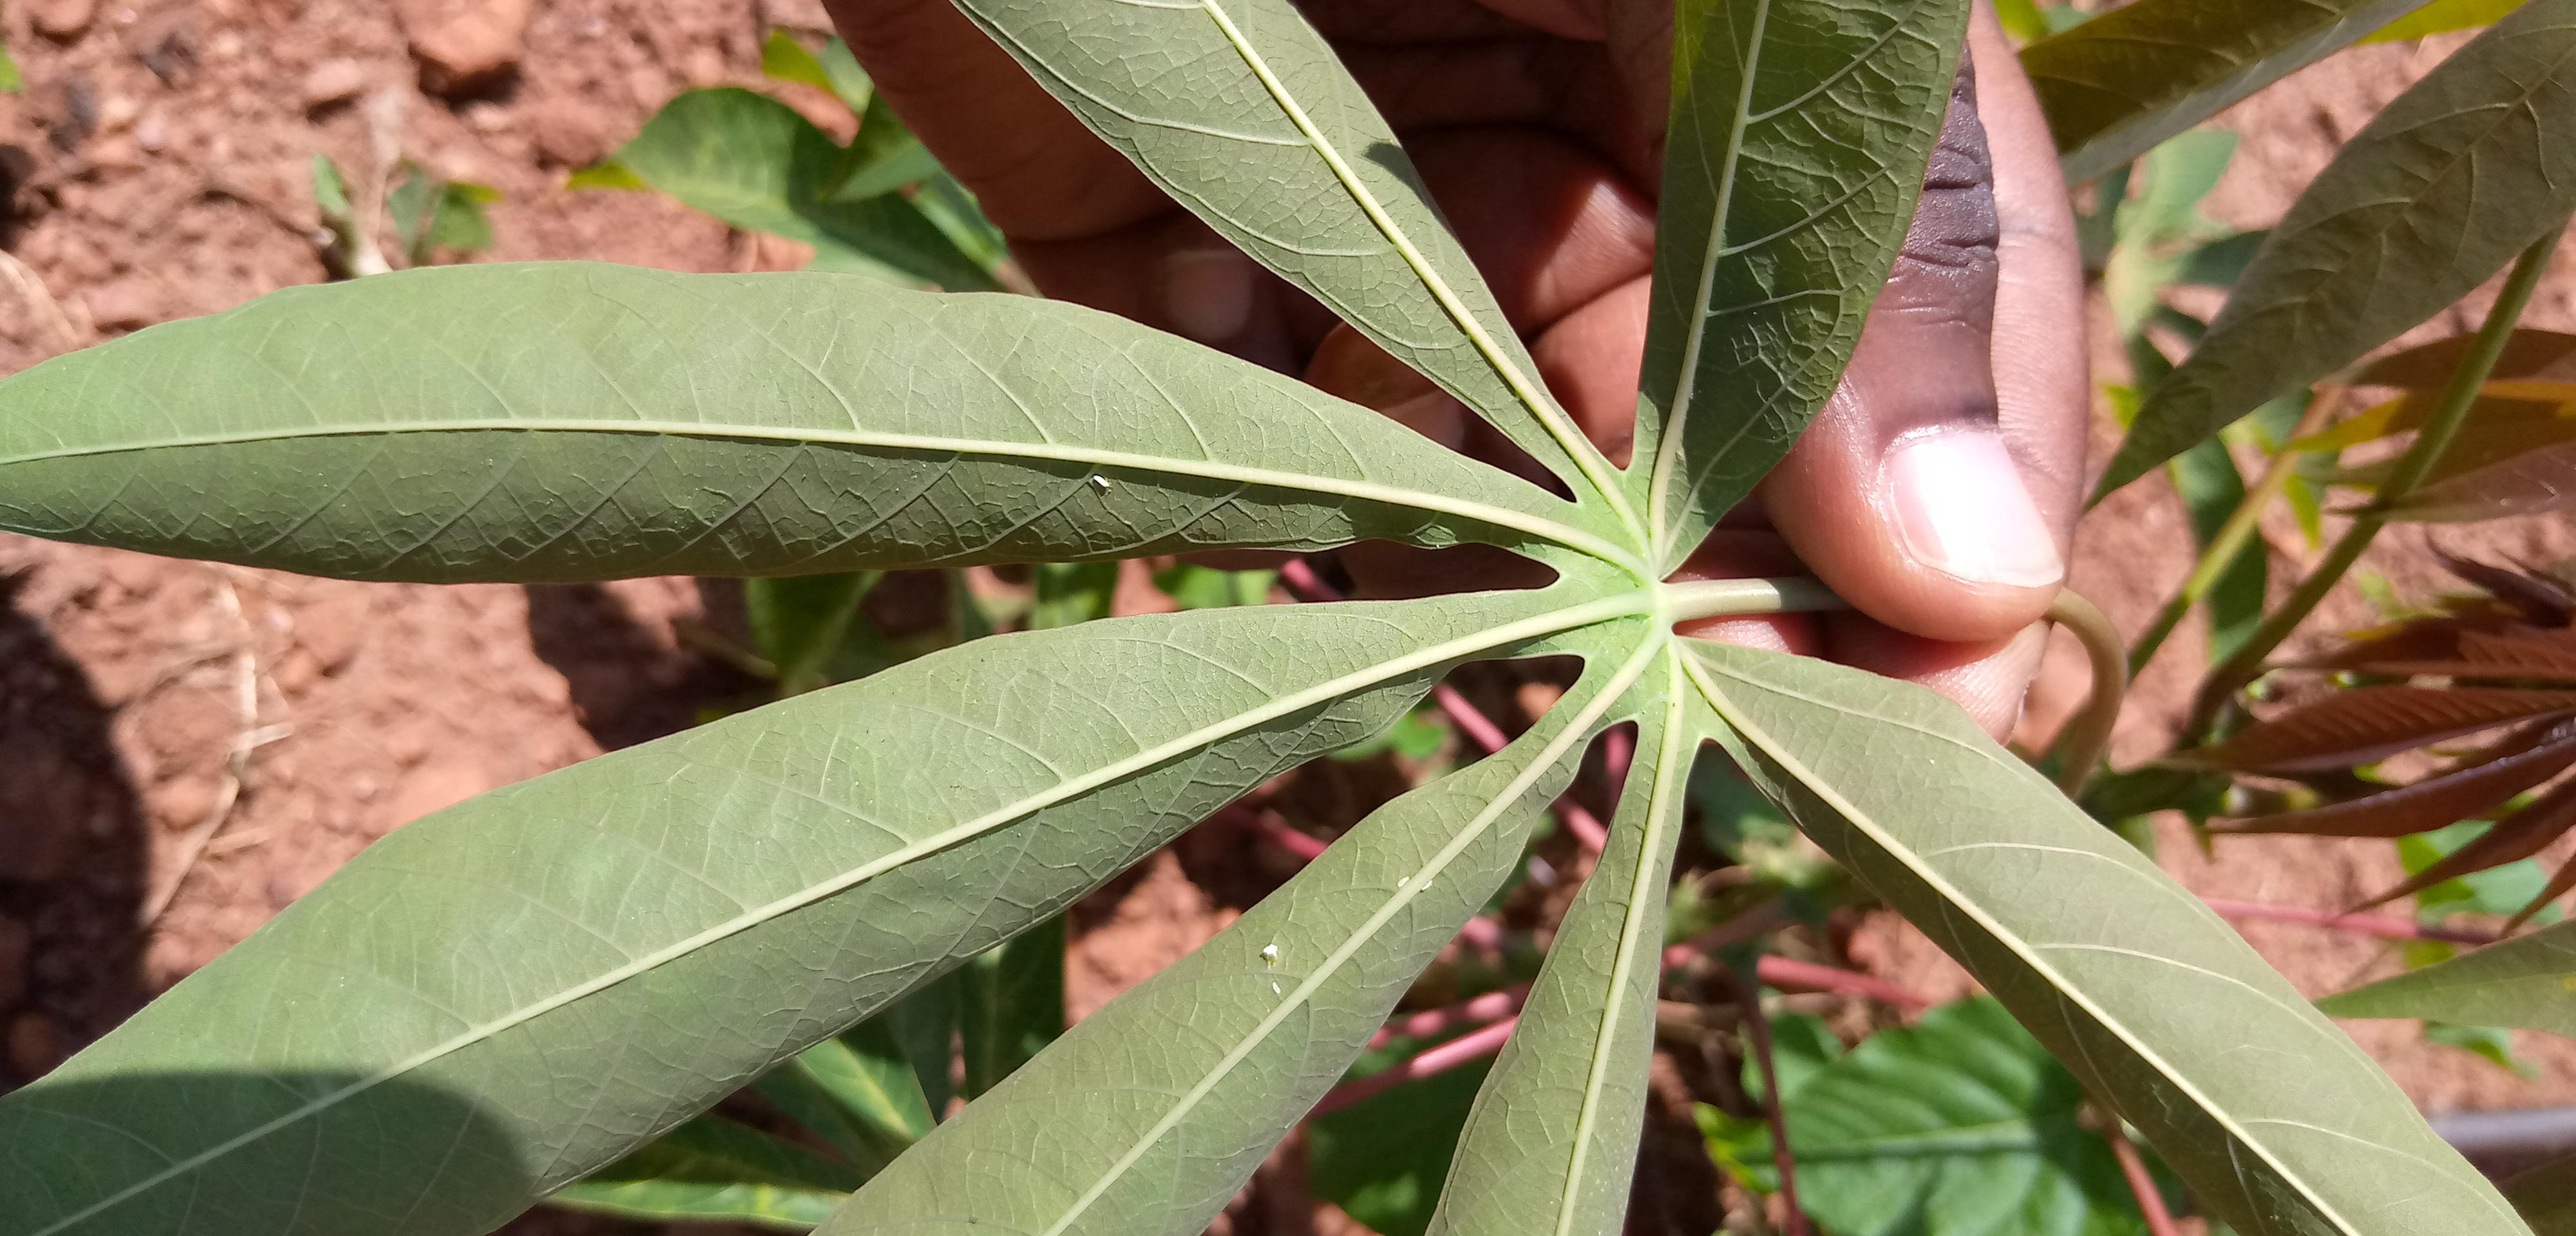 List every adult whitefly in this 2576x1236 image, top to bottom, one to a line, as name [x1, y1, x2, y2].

whitefly [1075, 449, 1121, 497]
whitefly [1382, 863, 1413, 895]
whitefly [1410, 876, 1441, 904]
whitefly [1262, 935, 1284, 962]
whitefly [1260, 970, 1282, 1001]